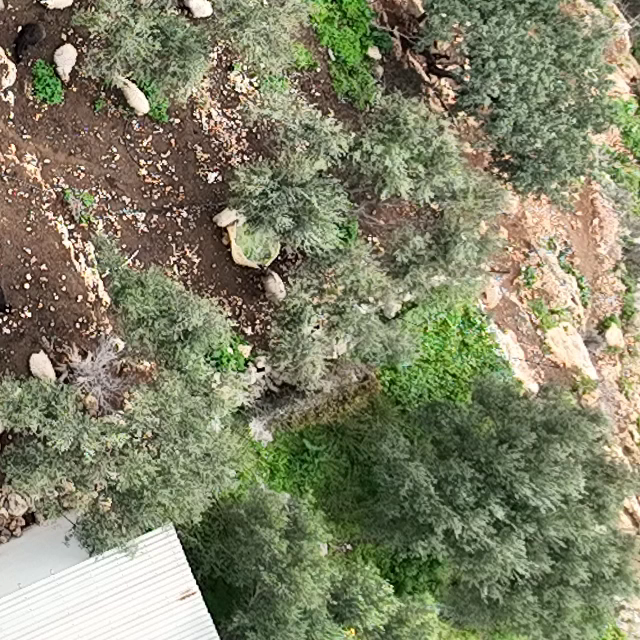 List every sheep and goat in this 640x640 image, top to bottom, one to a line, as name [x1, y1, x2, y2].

sheep [0, 0, 6, 33]
sheep [35, 0, 74, 11]
sheep [123, 0, 152, 5]
sheep [180, 0, 214, 19]
sheep [14, 23, 45, 67]
sheep [53, 42, 79, 85]
sheep [114, 73, 151, 117]
sheep [212, 205, 241, 227]
sheep [256, 263, 288, 307]
sheep [0, 278, 14, 315]
sheep [30, 350, 59, 386]
sheep [0, 399, 7, 451]